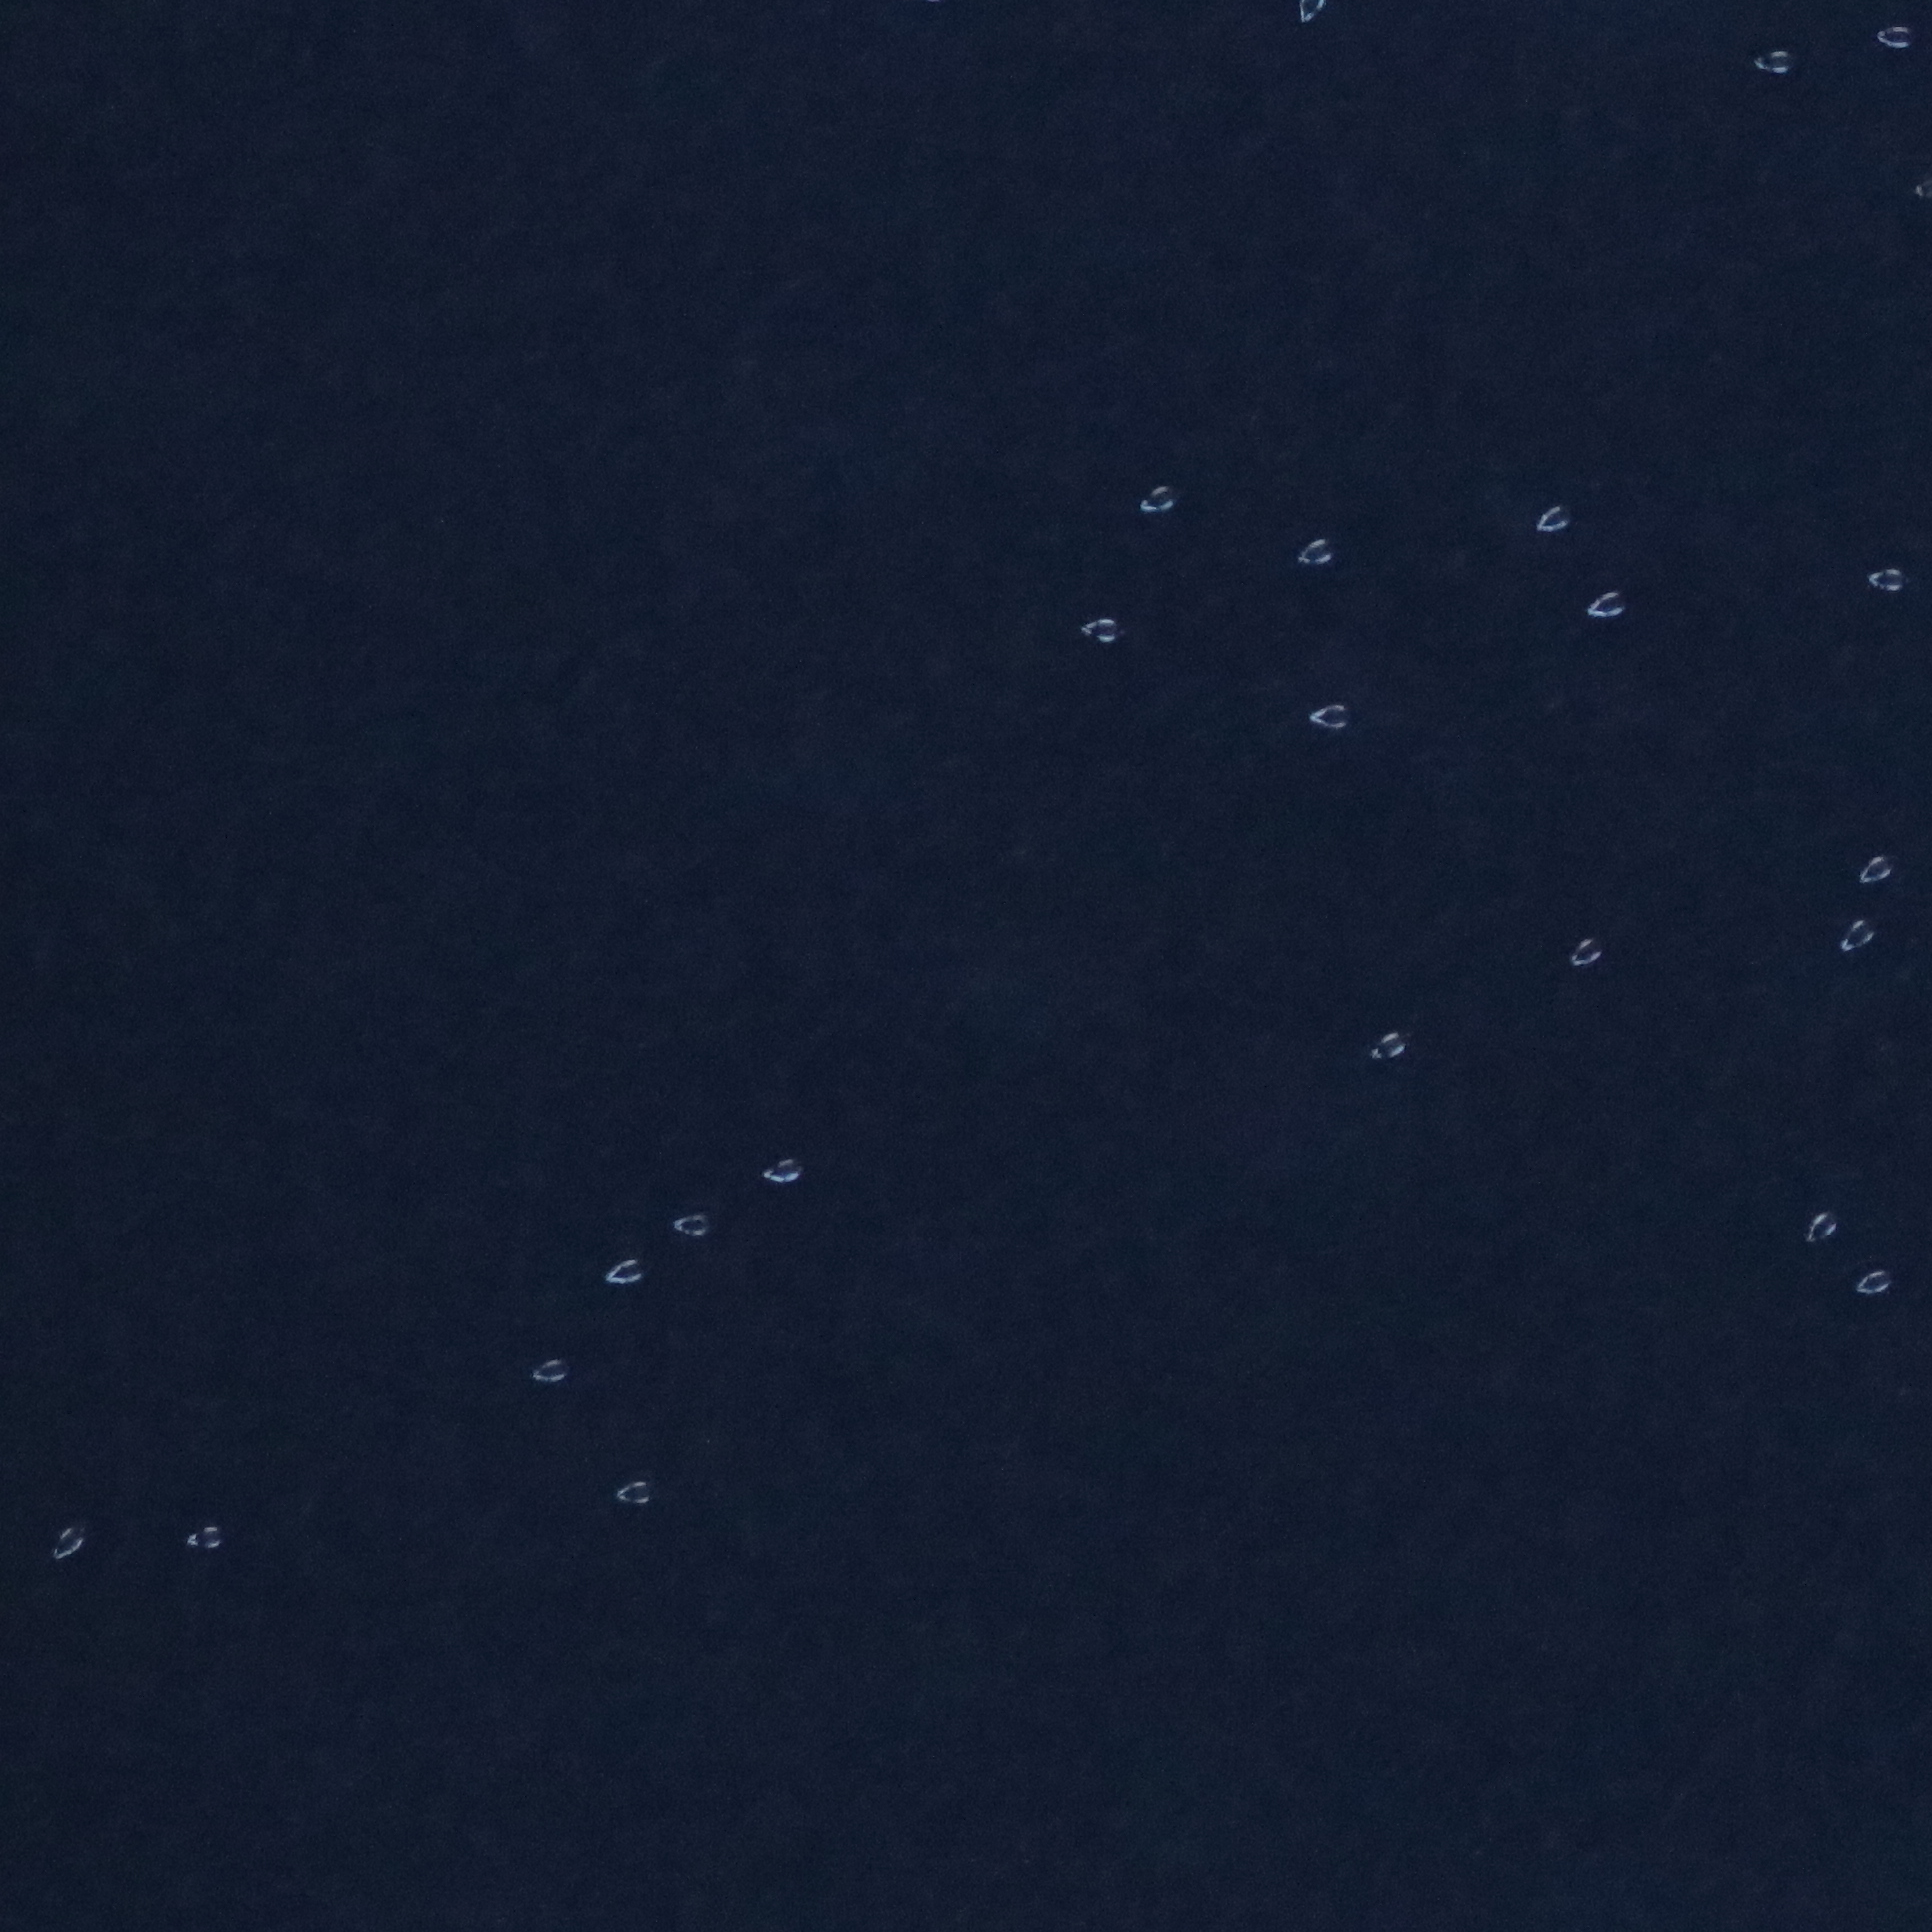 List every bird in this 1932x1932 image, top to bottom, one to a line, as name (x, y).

brant (1312, 3)
brant (1897, 36)
brant (1776, 61)
brant (1927, 186)
brant (1157, 500)
brant (1555, 518)
brant (1318, 552)
brant (1890, 580)
brant (1608, 605)
brant (1106, 631)
brant (1331, 719)
brant (1878, 869)
brant (1860, 934)
brant (1587, 953)
brant (1390, 1047)
brant (784, 1171)
brant (689, 1222)
brant (1823, 1228)
brant (625, 1270)
brant (1874, 1282)
brant (553, 1370)
brant (635, 1490)
brant (209, 1536)
brant (70, 1541)